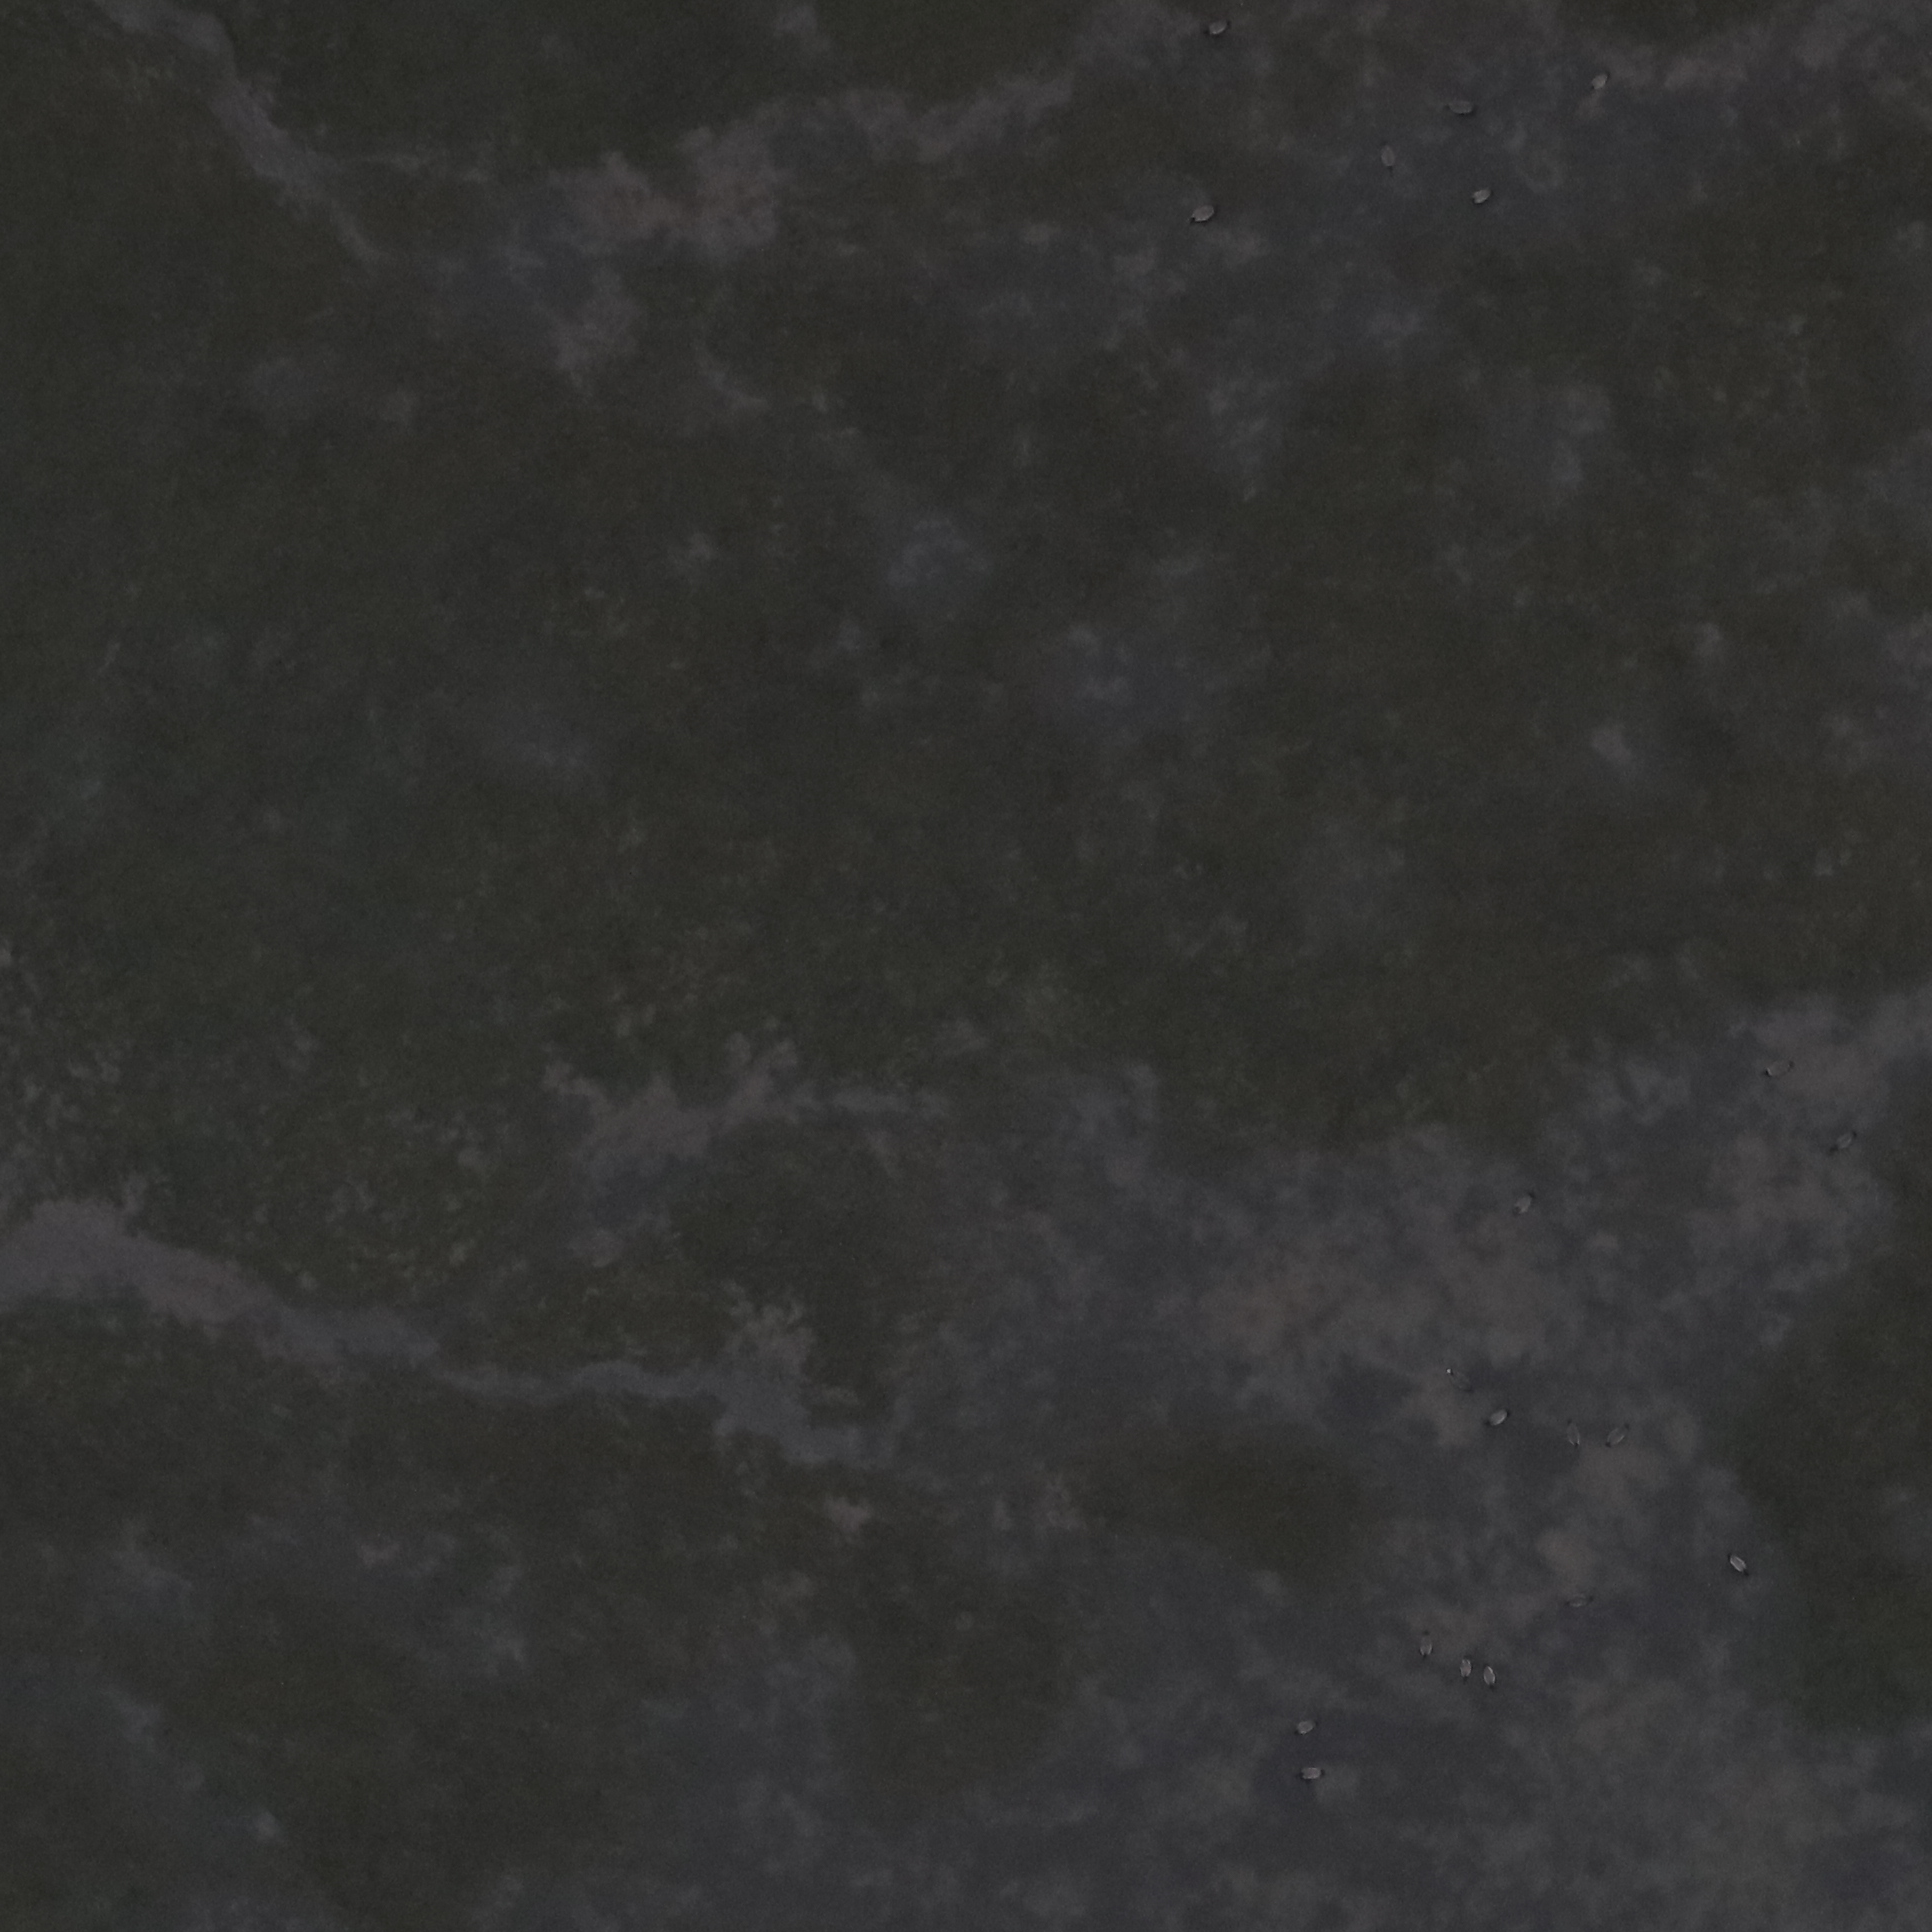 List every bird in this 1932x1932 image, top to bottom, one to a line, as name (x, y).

Canada goose (1218, 22)
Canada goose (1597, 81)
Canada goose (1473, 106)
Canada goose (1391, 153)
Canada goose (1482, 196)
Canada goose (1202, 218)
Canada goose (1775, 1072)
Canada goose (1845, 1131)
Canada goose (1524, 1200)
Canada goose (1454, 1370)
Canada goose (1500, 1417)
Canada goose (1576, 1432)
Canada goose (1624, 1440)
Canada goose (1737, 1564)
Canada goose (1587, 1598)
Canada goose (1427, 1642)
Canada goose (1466, 1668)
Canada goose (1489, 1676)
Canada goose (1303, 1727)
Canada goose (1311, 1773)